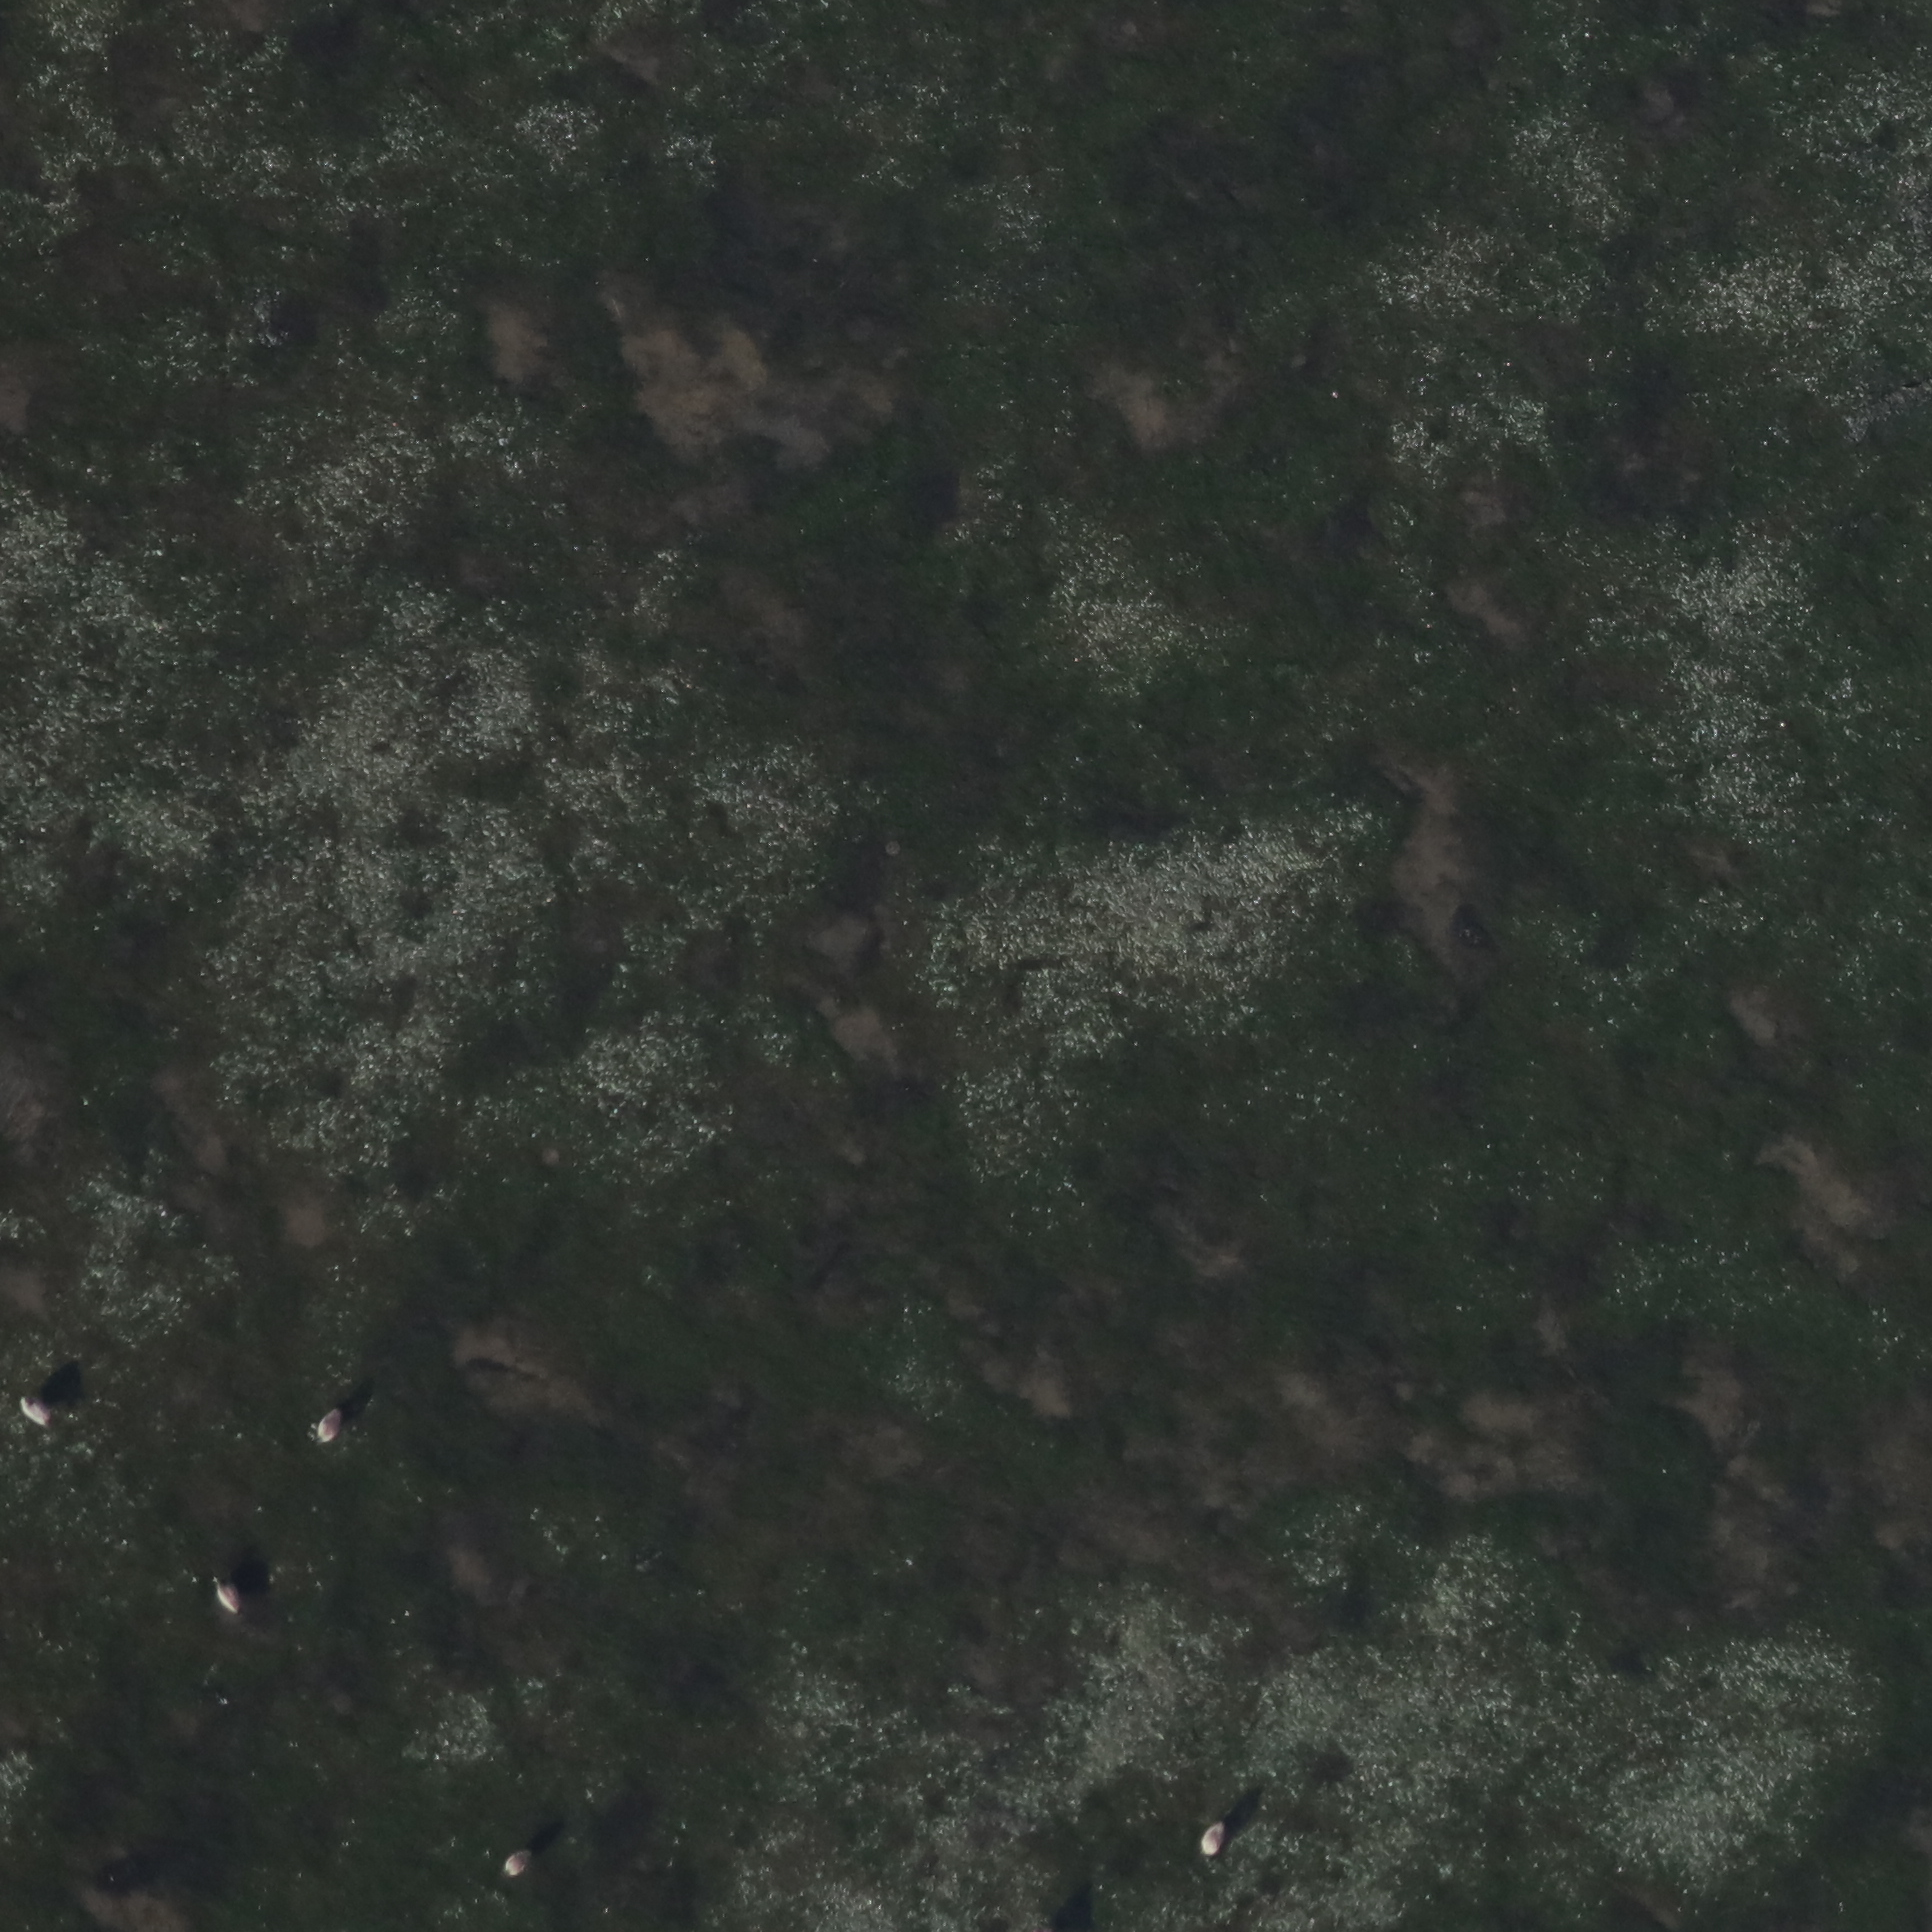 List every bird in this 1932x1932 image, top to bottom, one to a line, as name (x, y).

Canada goose (37, 1413)
Canada goose (329, 1427)
Canada goose (230, 1595)
Canada goose (1213, 1840)
Canada goose (518, 1861)